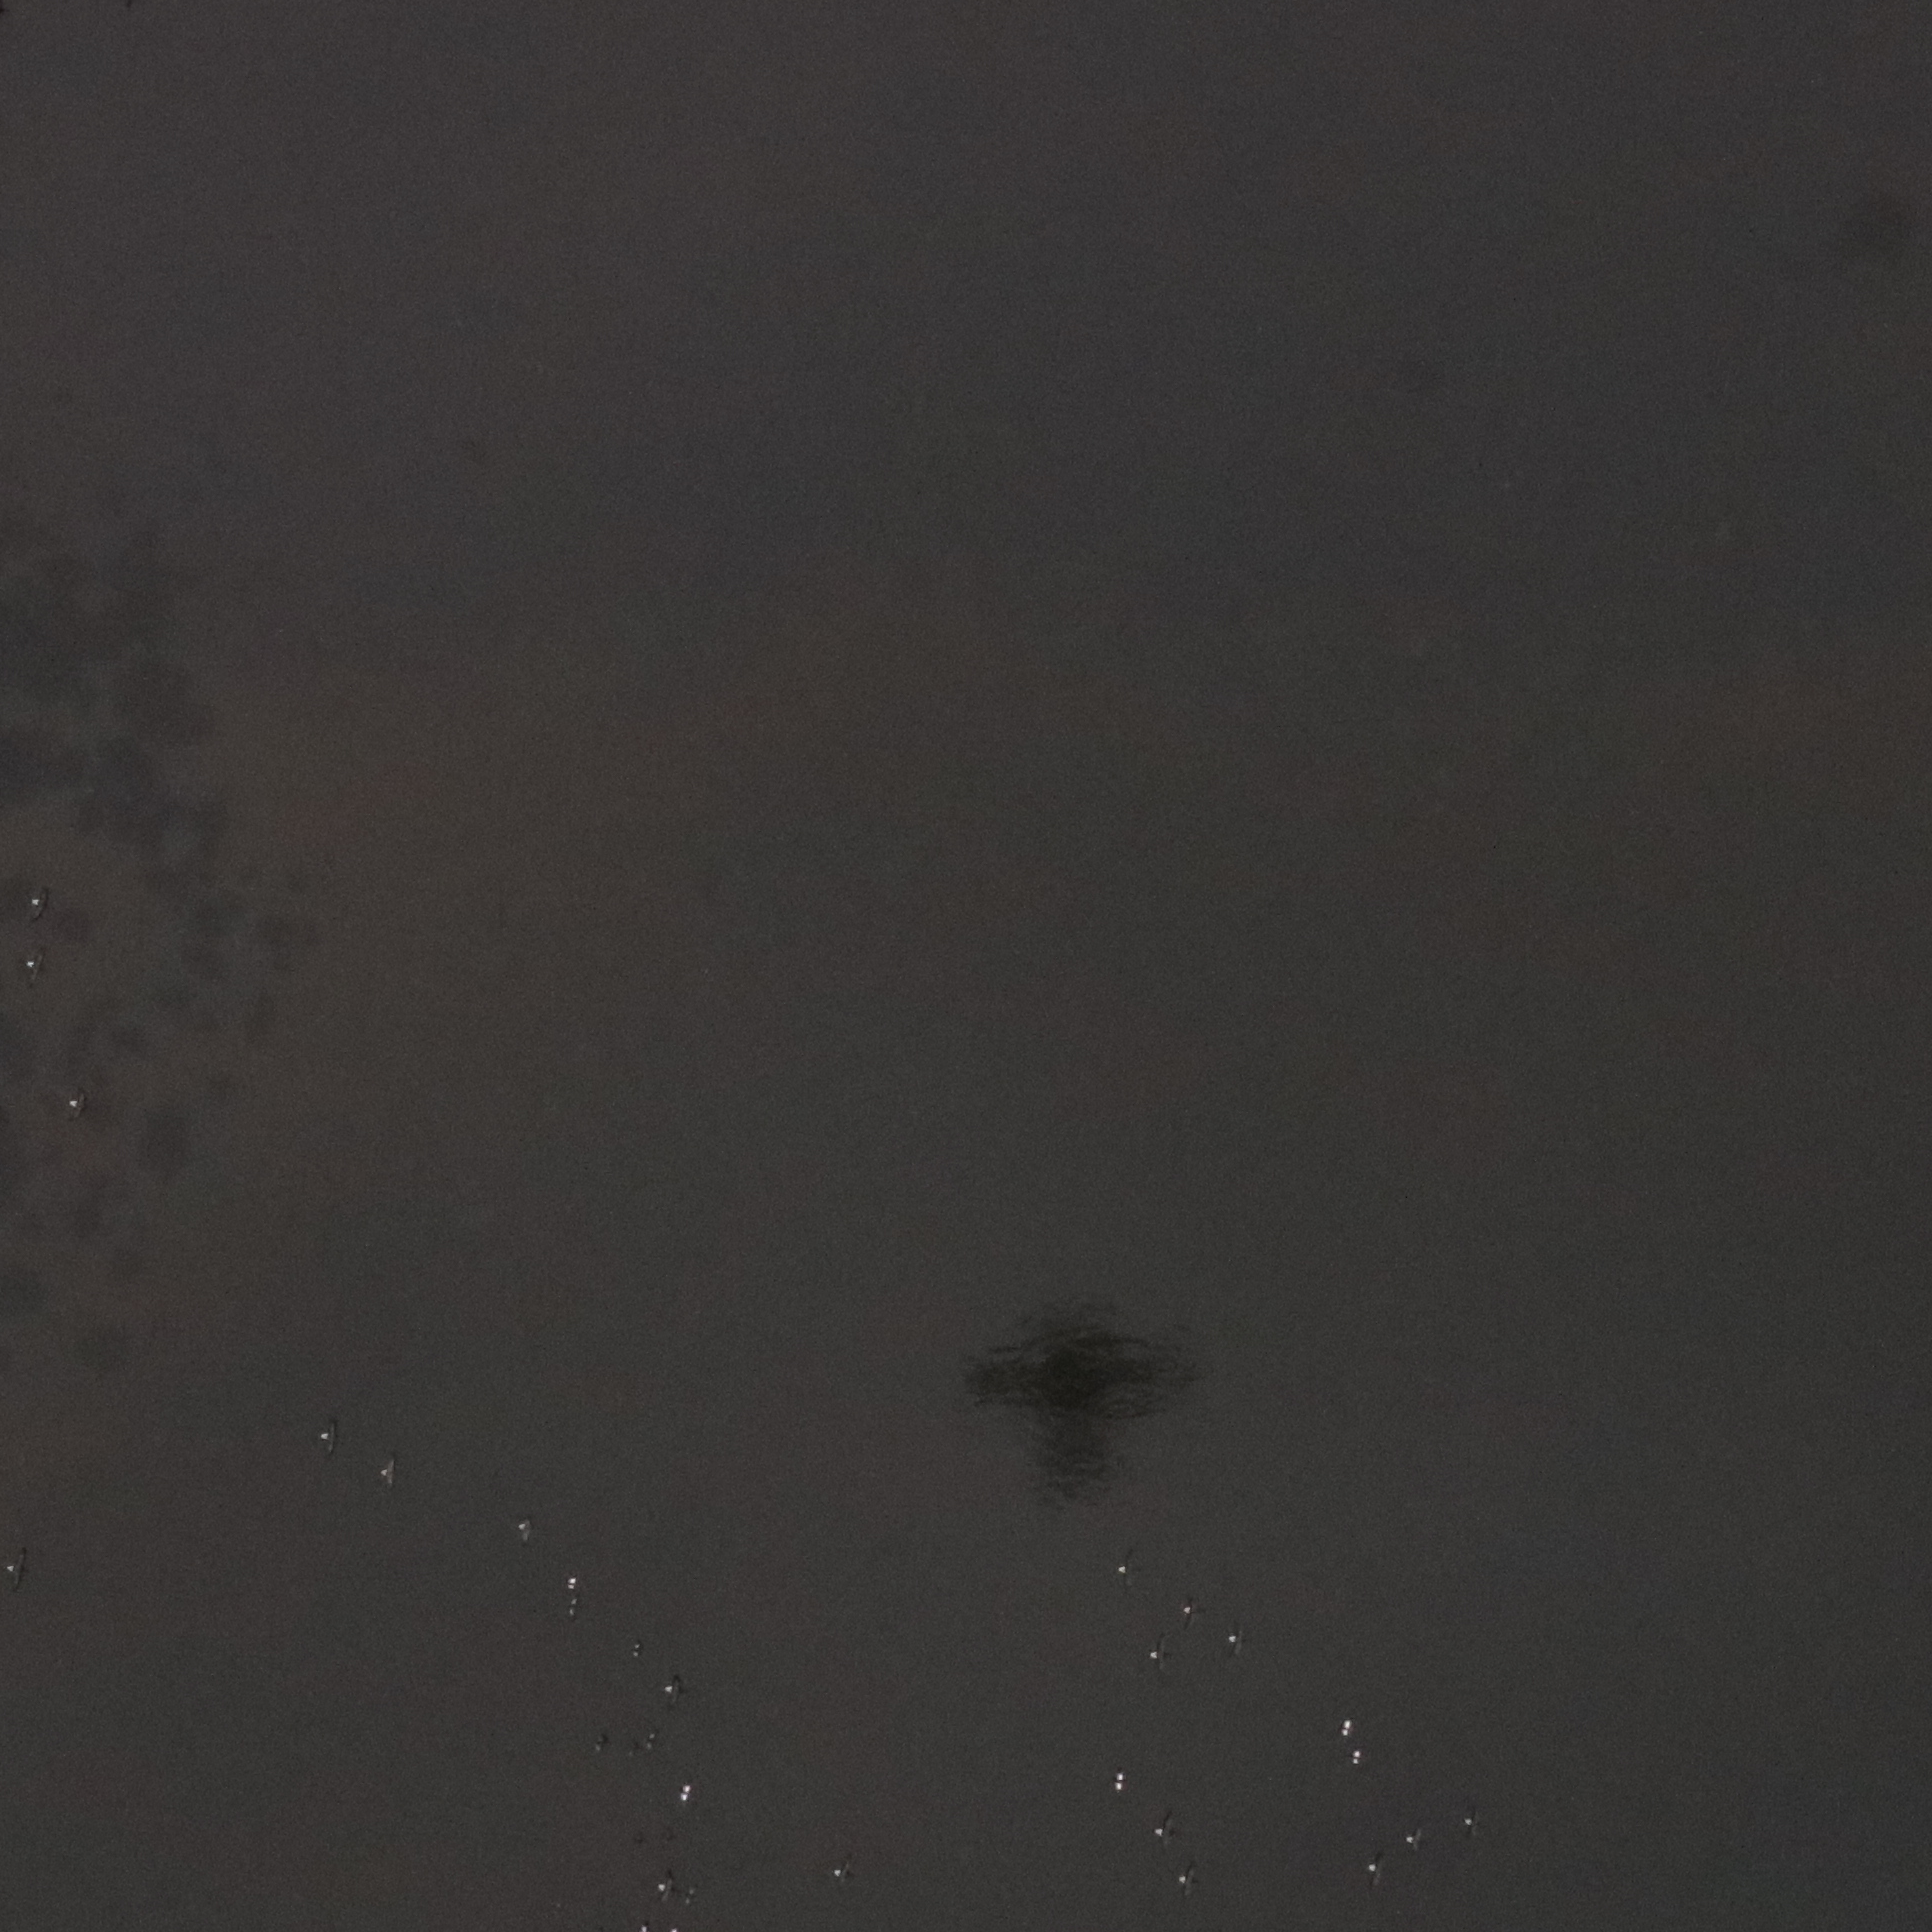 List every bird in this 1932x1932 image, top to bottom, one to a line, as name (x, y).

brant (2, 2)
brant (39, 908)
brant (34, 968)
brant (79, 1103)
brant (329, 1437)
brant (387, 1468)
brant (523, 1527)
brant (15, 1572)
brant (1133, 1575)
other bird (572, 1585)
other bird (571, 1611)
brant (1191, 1615)
brant (1230, 1645)
other bird (636, 1648)
brant (1155, 1654)
brant (679, 1689)
other bird (1346, 1726)
other bird (652, 1736)
other bird (601, 1745)
other bird (633, 1748)
other bird (1355, 1756)
other bird (1119, 1784)
other bird (685, 1796)
brant (1160, 1829)
brant (1486, 1830)
brant (1422, 1834)
other bird (674, 1835)
other bird (646, 1842)
brant (843, 1869)
brant (1384, 1876)
brant (1187, 1879)
brant (664, 1882)
other bird (696, 1892)